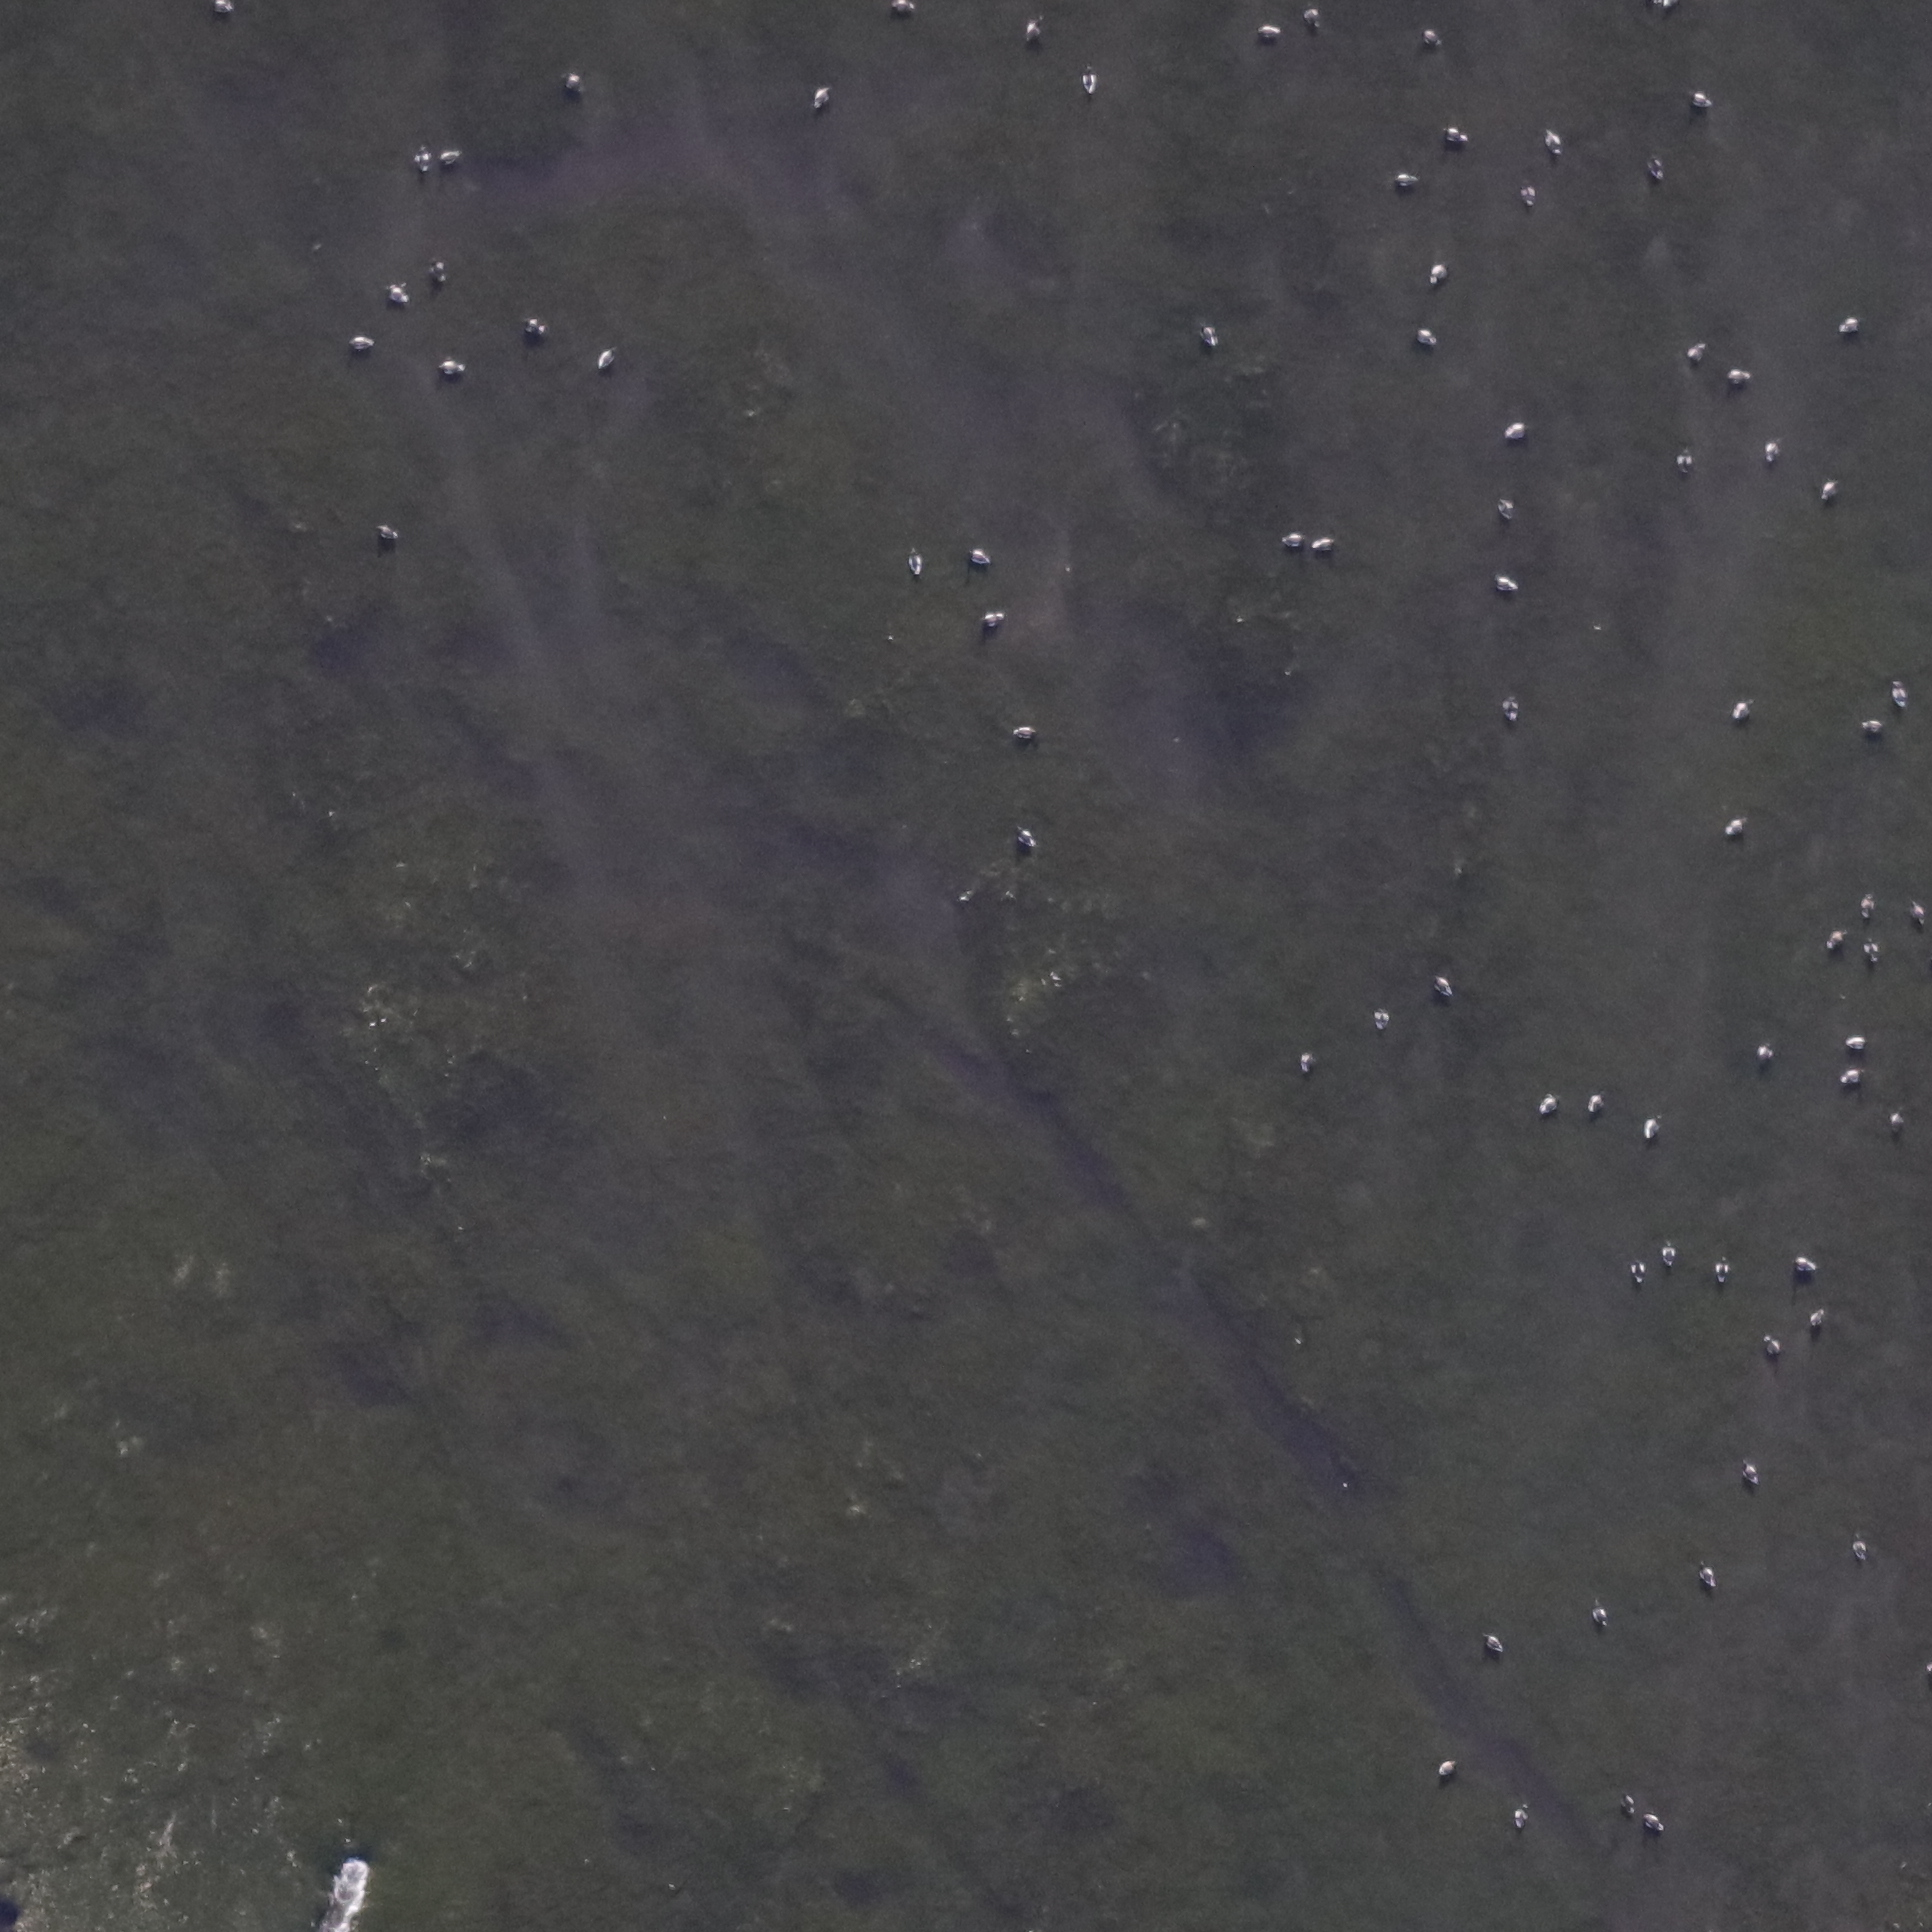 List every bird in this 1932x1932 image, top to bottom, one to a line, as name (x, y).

brant (910, 0)
brant (221, 3)
brant (1652, 4)
brant (1322, 13)
brant (1272, 27)
brant (1040, 28)
brant (1427, 29)
brant (1092, 80)
brant (563, 84)
brant (1708, 91)
brant (827, 93)
brant (1464, 136)
brant (1558, 143)
brant (452, 152)
brant (422, 164)
brant (1650, 167)
brant (1410, 180)
brant (1537, 203)
brant (1441, 263)
brant (433, 272)
brant (395, 298)
brant (1844, 321)
brant (530, 323)
brant (1200, 329)
brant (1417, 340)
brant (362, 343)
brant (1695, 343)
brant (609, 365)
brant (458, 370)
brant (1734, 373)
brant (1507, 438)
brant (1758, 454)
brant (1680, 460)
brant (1821, 491)
brant (1499, 513)
brant (391, 533)
brant (1287, 536)
brant (1326, 544)
brant (980, 557)
brant (915, 562)
brant (1502, 582)
brant (995, 620)
brant (1903, 695)
brant (1517, 708)
brant (1744, 714)
brant (1877, 727)
brant (1026, 731)
brant (1737, 829)
brant (1033, 836)
brant (1872, 900)
brant (1917, 900)
brant (1841, 934)
brant (1873, 955)
brant (1455, 992)
brant (1382, 1016)
brant (1855, 1039)
brant (1762, 1047)
brant (1310, 1067)
brant (1852, 1077)
brant (1593, 1102)
brant (1538, 1104)
brant (1902, 1123)
brant (1656, 1137)
brant (1665, 1249)
brant (1816, 1268)
brant (1641, 1274)
brant (1724, 1275)
brant (1829, 1314)
brant (1770, 1339)
brant (1751, 1475)
brant (1866, 1554)
brant (1709, 1583)
brant (1588, 1618)
brant (1494, 1648)
brant (1455, 1769)
brant (1625, 1799)
brant (1521, 1814)
brant (1656, 1824)